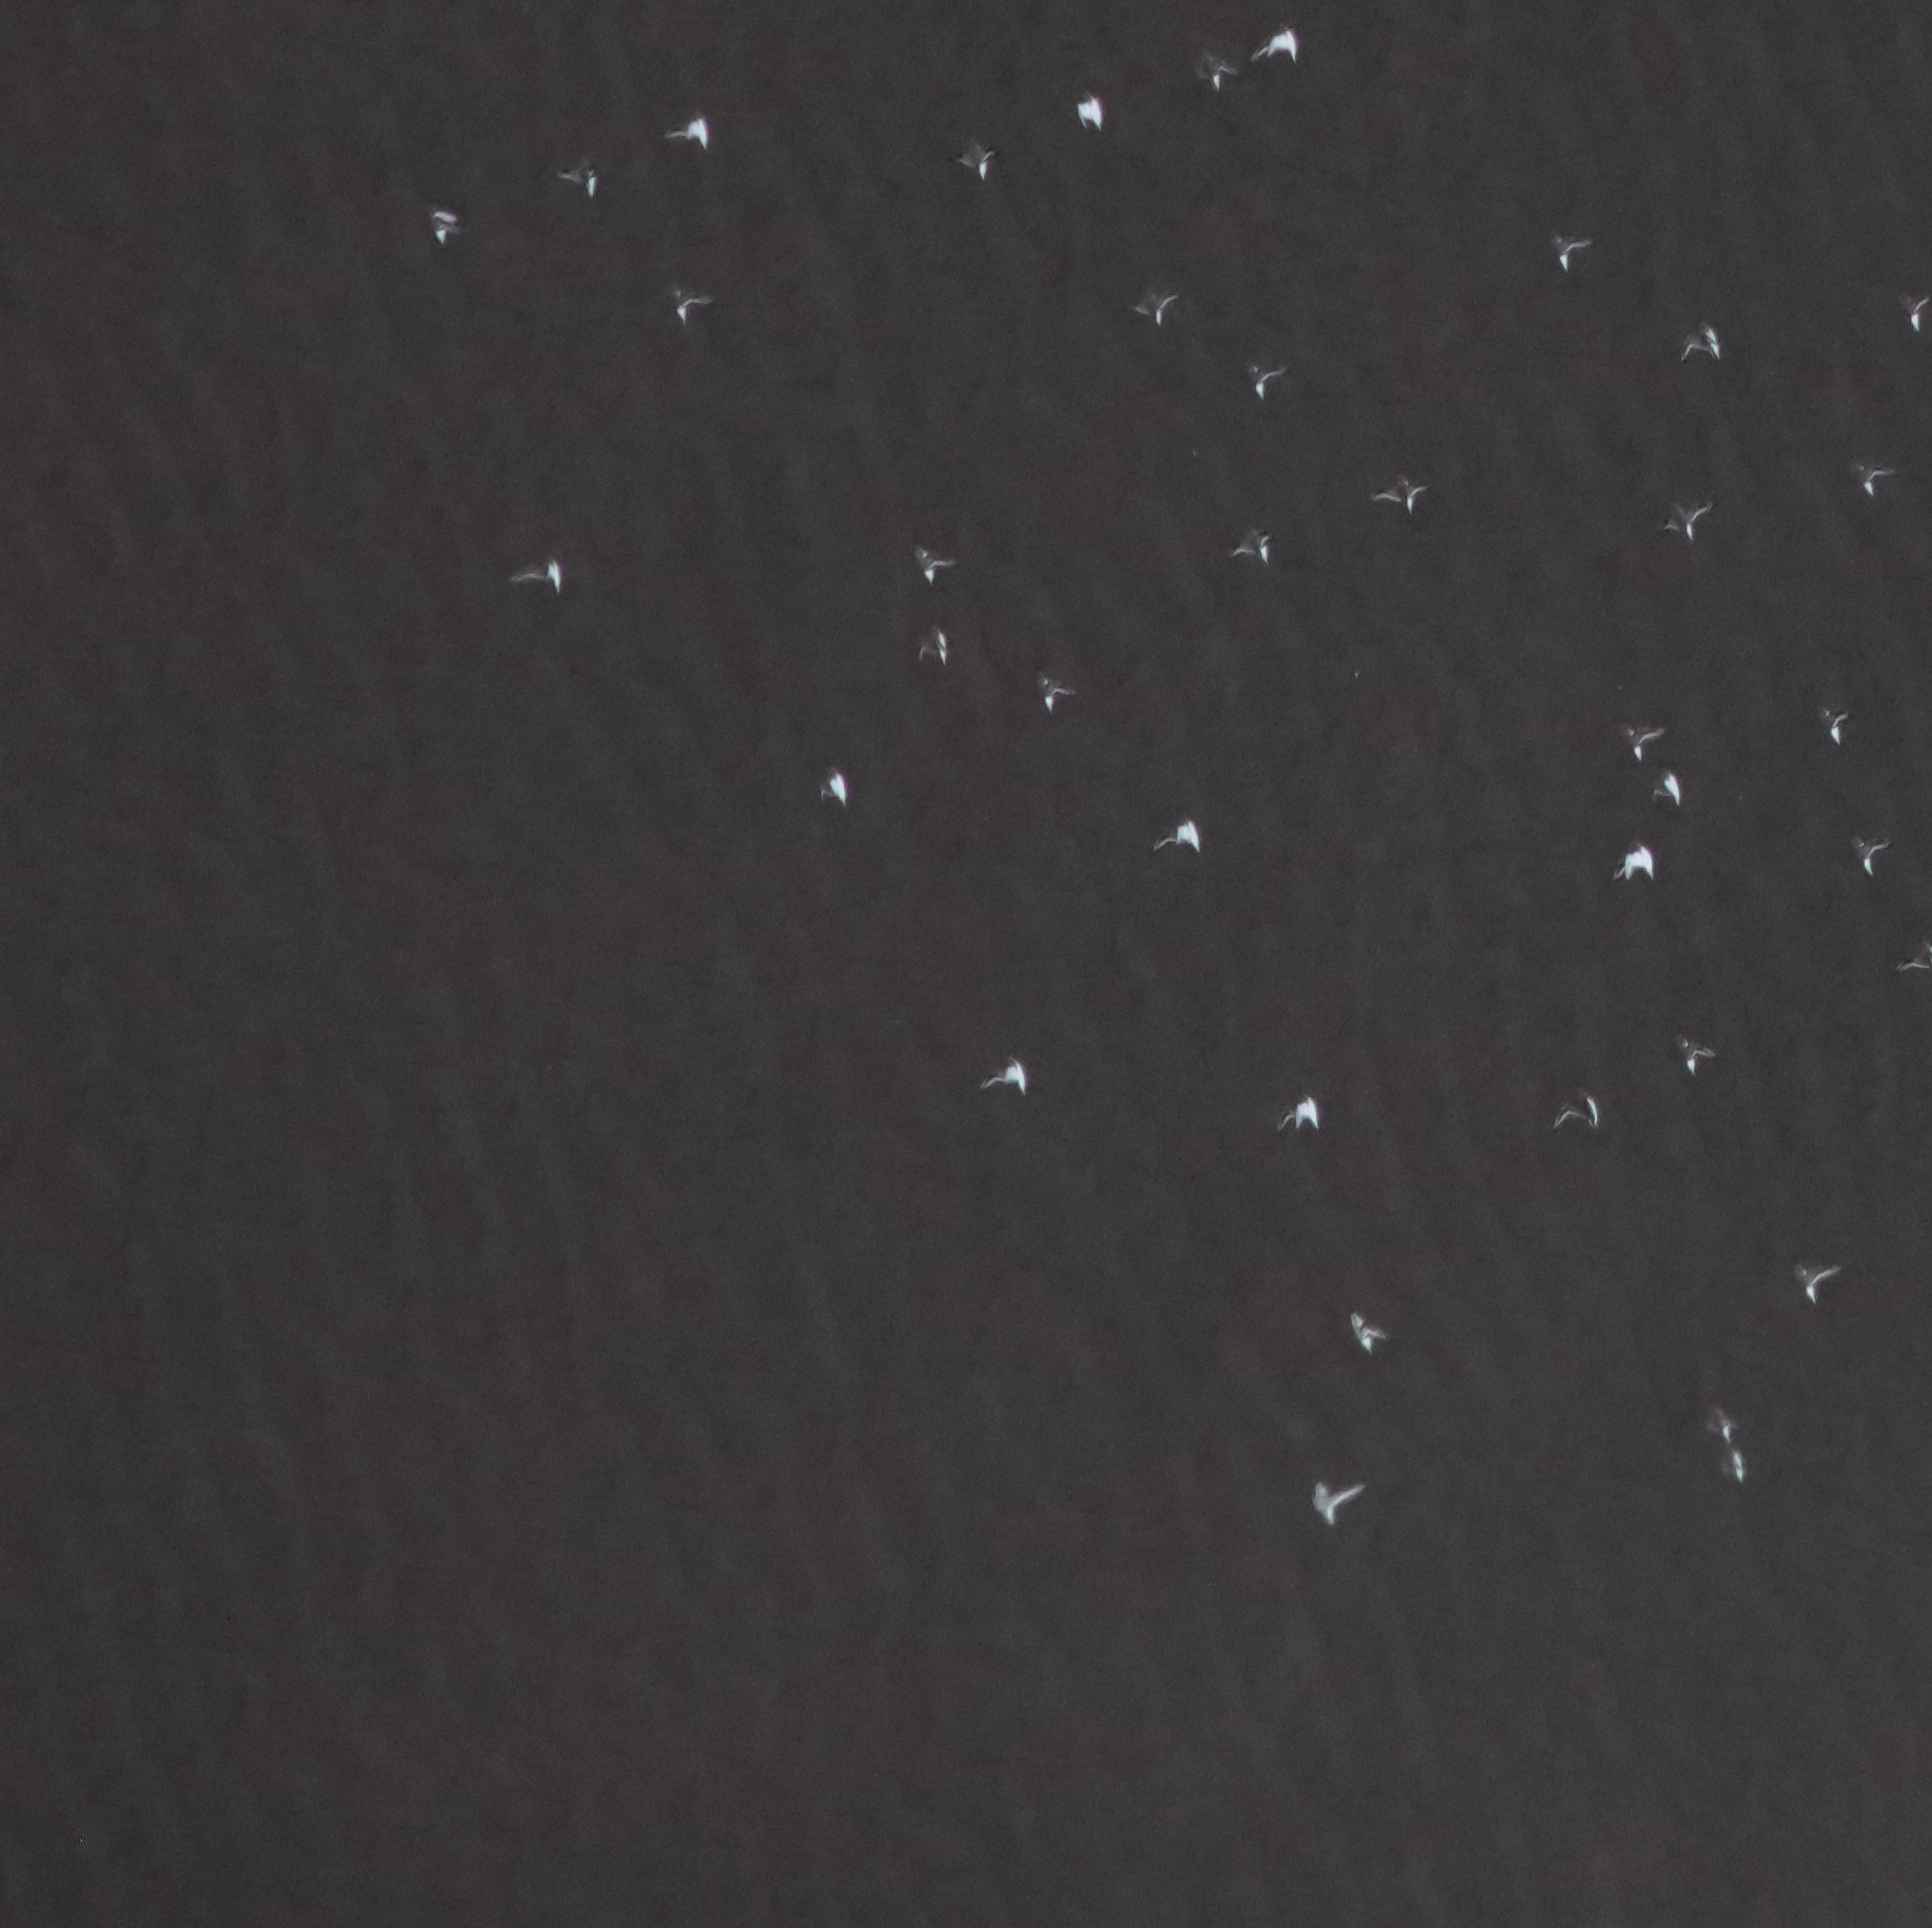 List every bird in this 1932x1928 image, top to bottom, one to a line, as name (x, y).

other bird (1269, 39)
other bird (1217, 71)
other bird (1102, 109)
other bird (700, 122)
other bird (993, 154)
other bird (568, 185)
other bird (445, 213)
other bird (1583, 240)
other bird (1912, 312)
other bird (695, 314)
other bird (1169, 314)
other bird (1697, 328)
other bird (1268, 371)
other bird (1865, 468)
other bird (1386, 497)
other bird (1693, 520)
other bird (1260, 542)
other bird (937, 558)
other bird (551, 562)
other bird (946, 642)
other bird (1047, 698)
other bird (1831, 702)
other bird (1650, 725)
other bird (1671, 777)
other bird (835, 788)
other bird (1176, 815)
other bird (1871, 863)
other bird (1646, 867)
other bird (1930, 964)
other bird (1695, 1065)
other bird (1011, 1068)
other bird (1293, 1113)
other bird (1578, 1120)
other bird (1810, 1286)
other bird (1366, 1339)
other bird (1713, 1420)
other bird (1727, 1476)
other bird (1334, 1492)